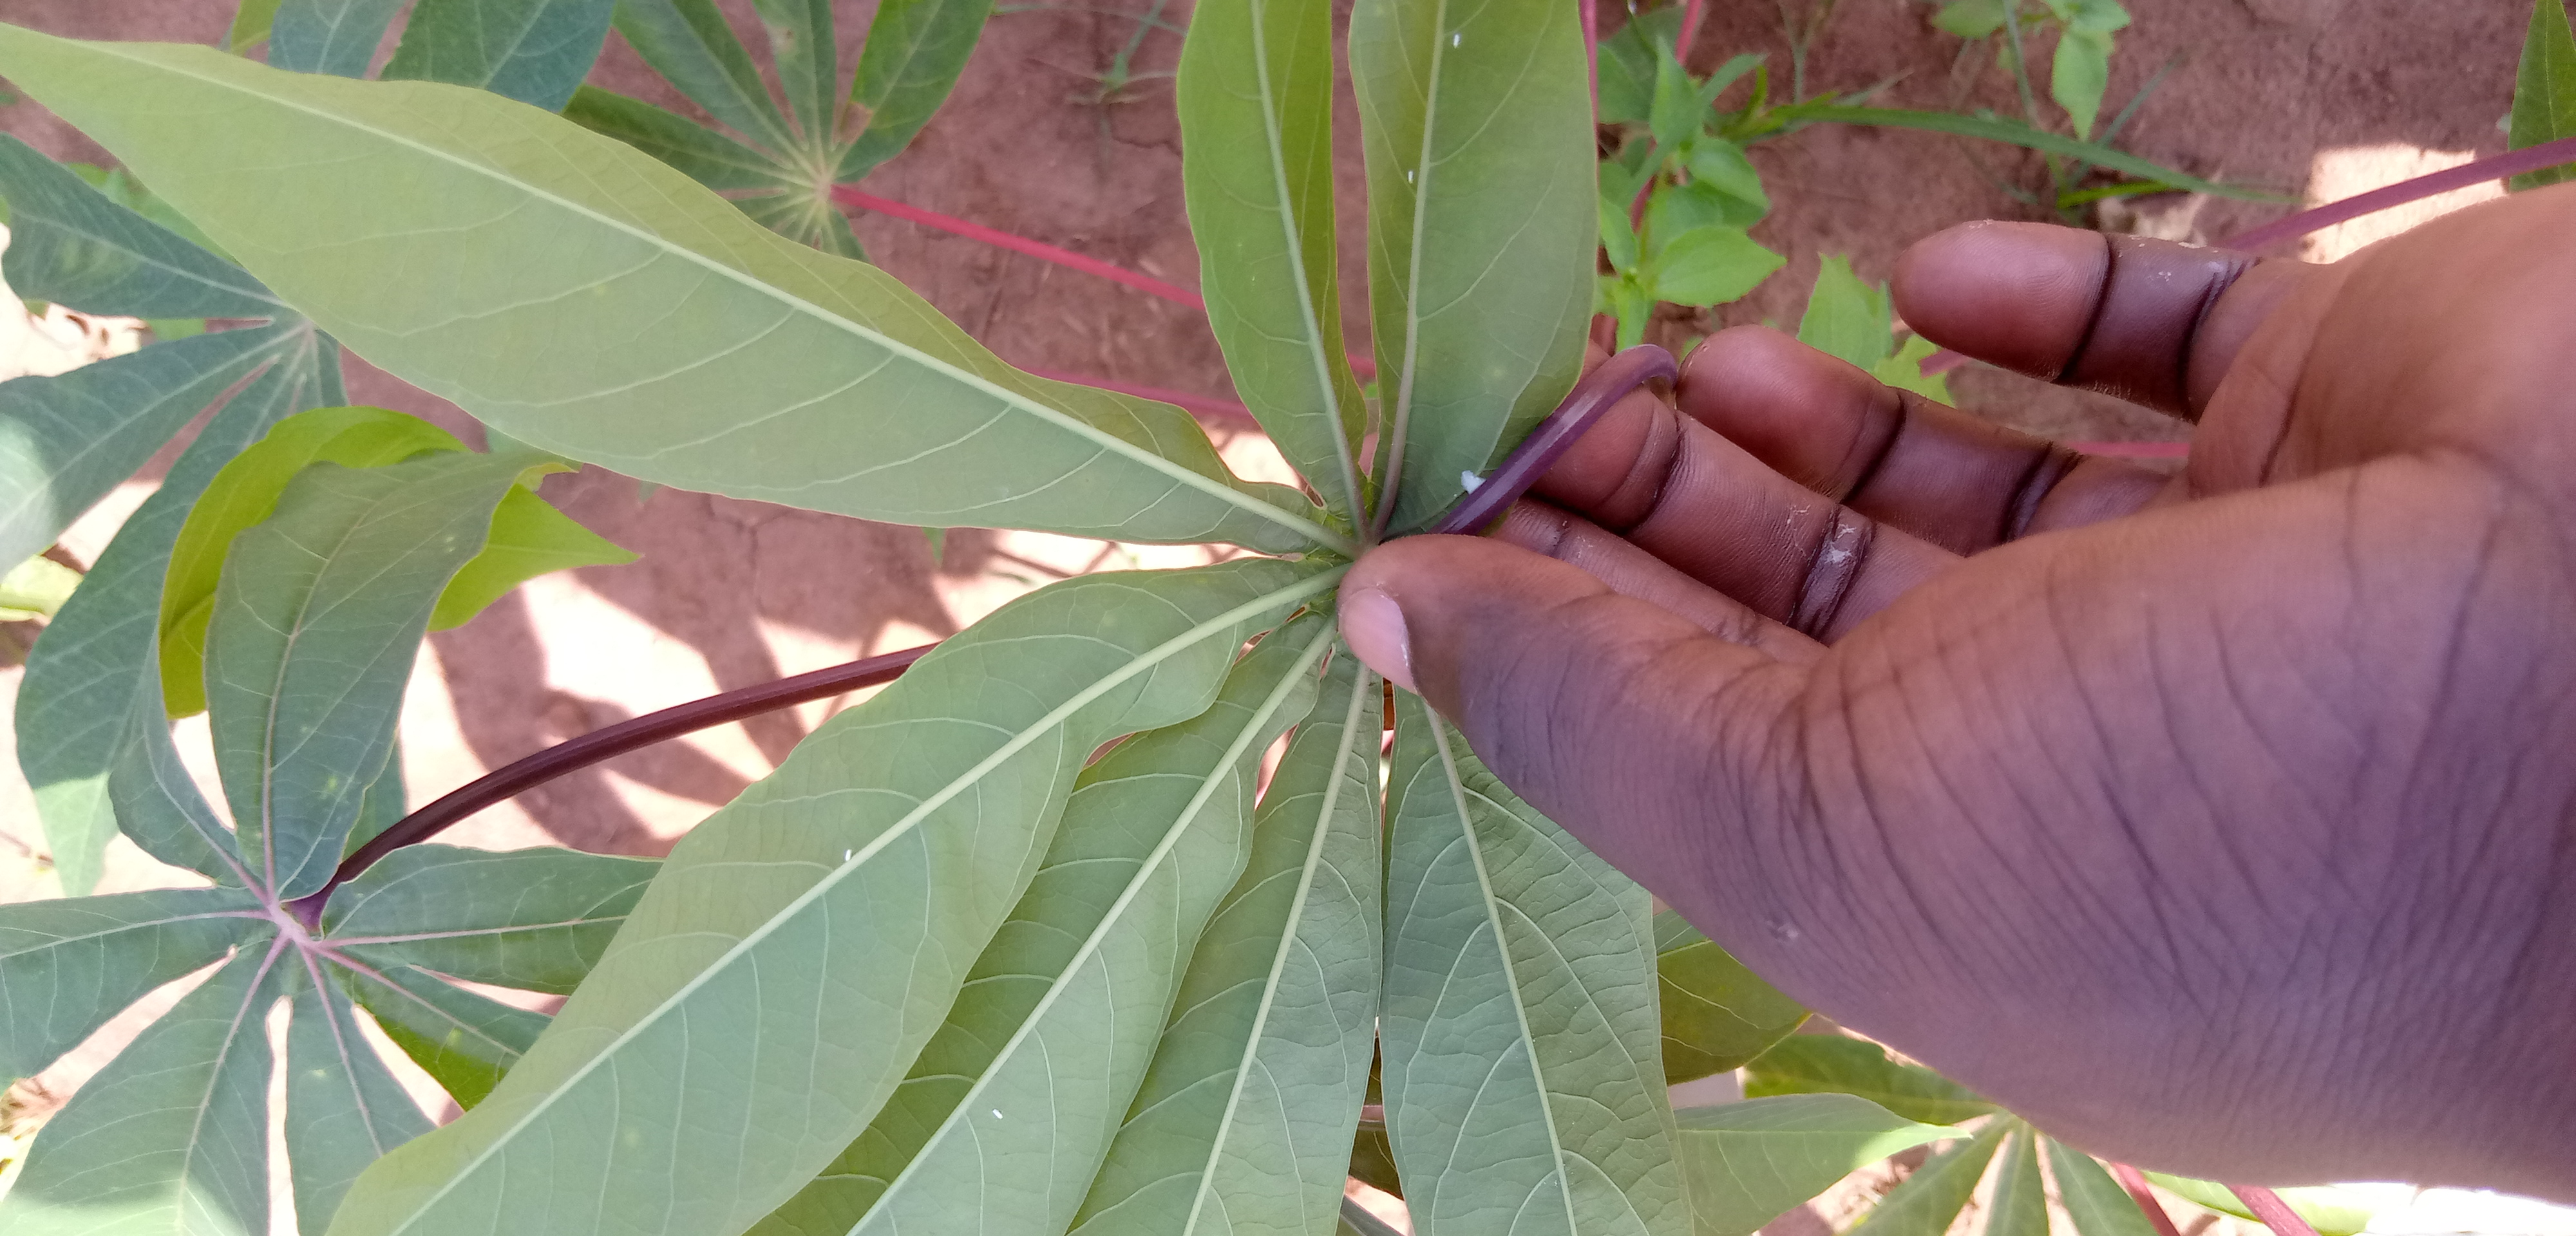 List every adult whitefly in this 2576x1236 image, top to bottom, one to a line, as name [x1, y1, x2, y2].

whitefly [1451, 31, 1462, 51]
whitefly [1406, 167, 1415, 187]
whitefly [842, 847, 855, 864]
whitefly [989, 1107, 1007, 1125]